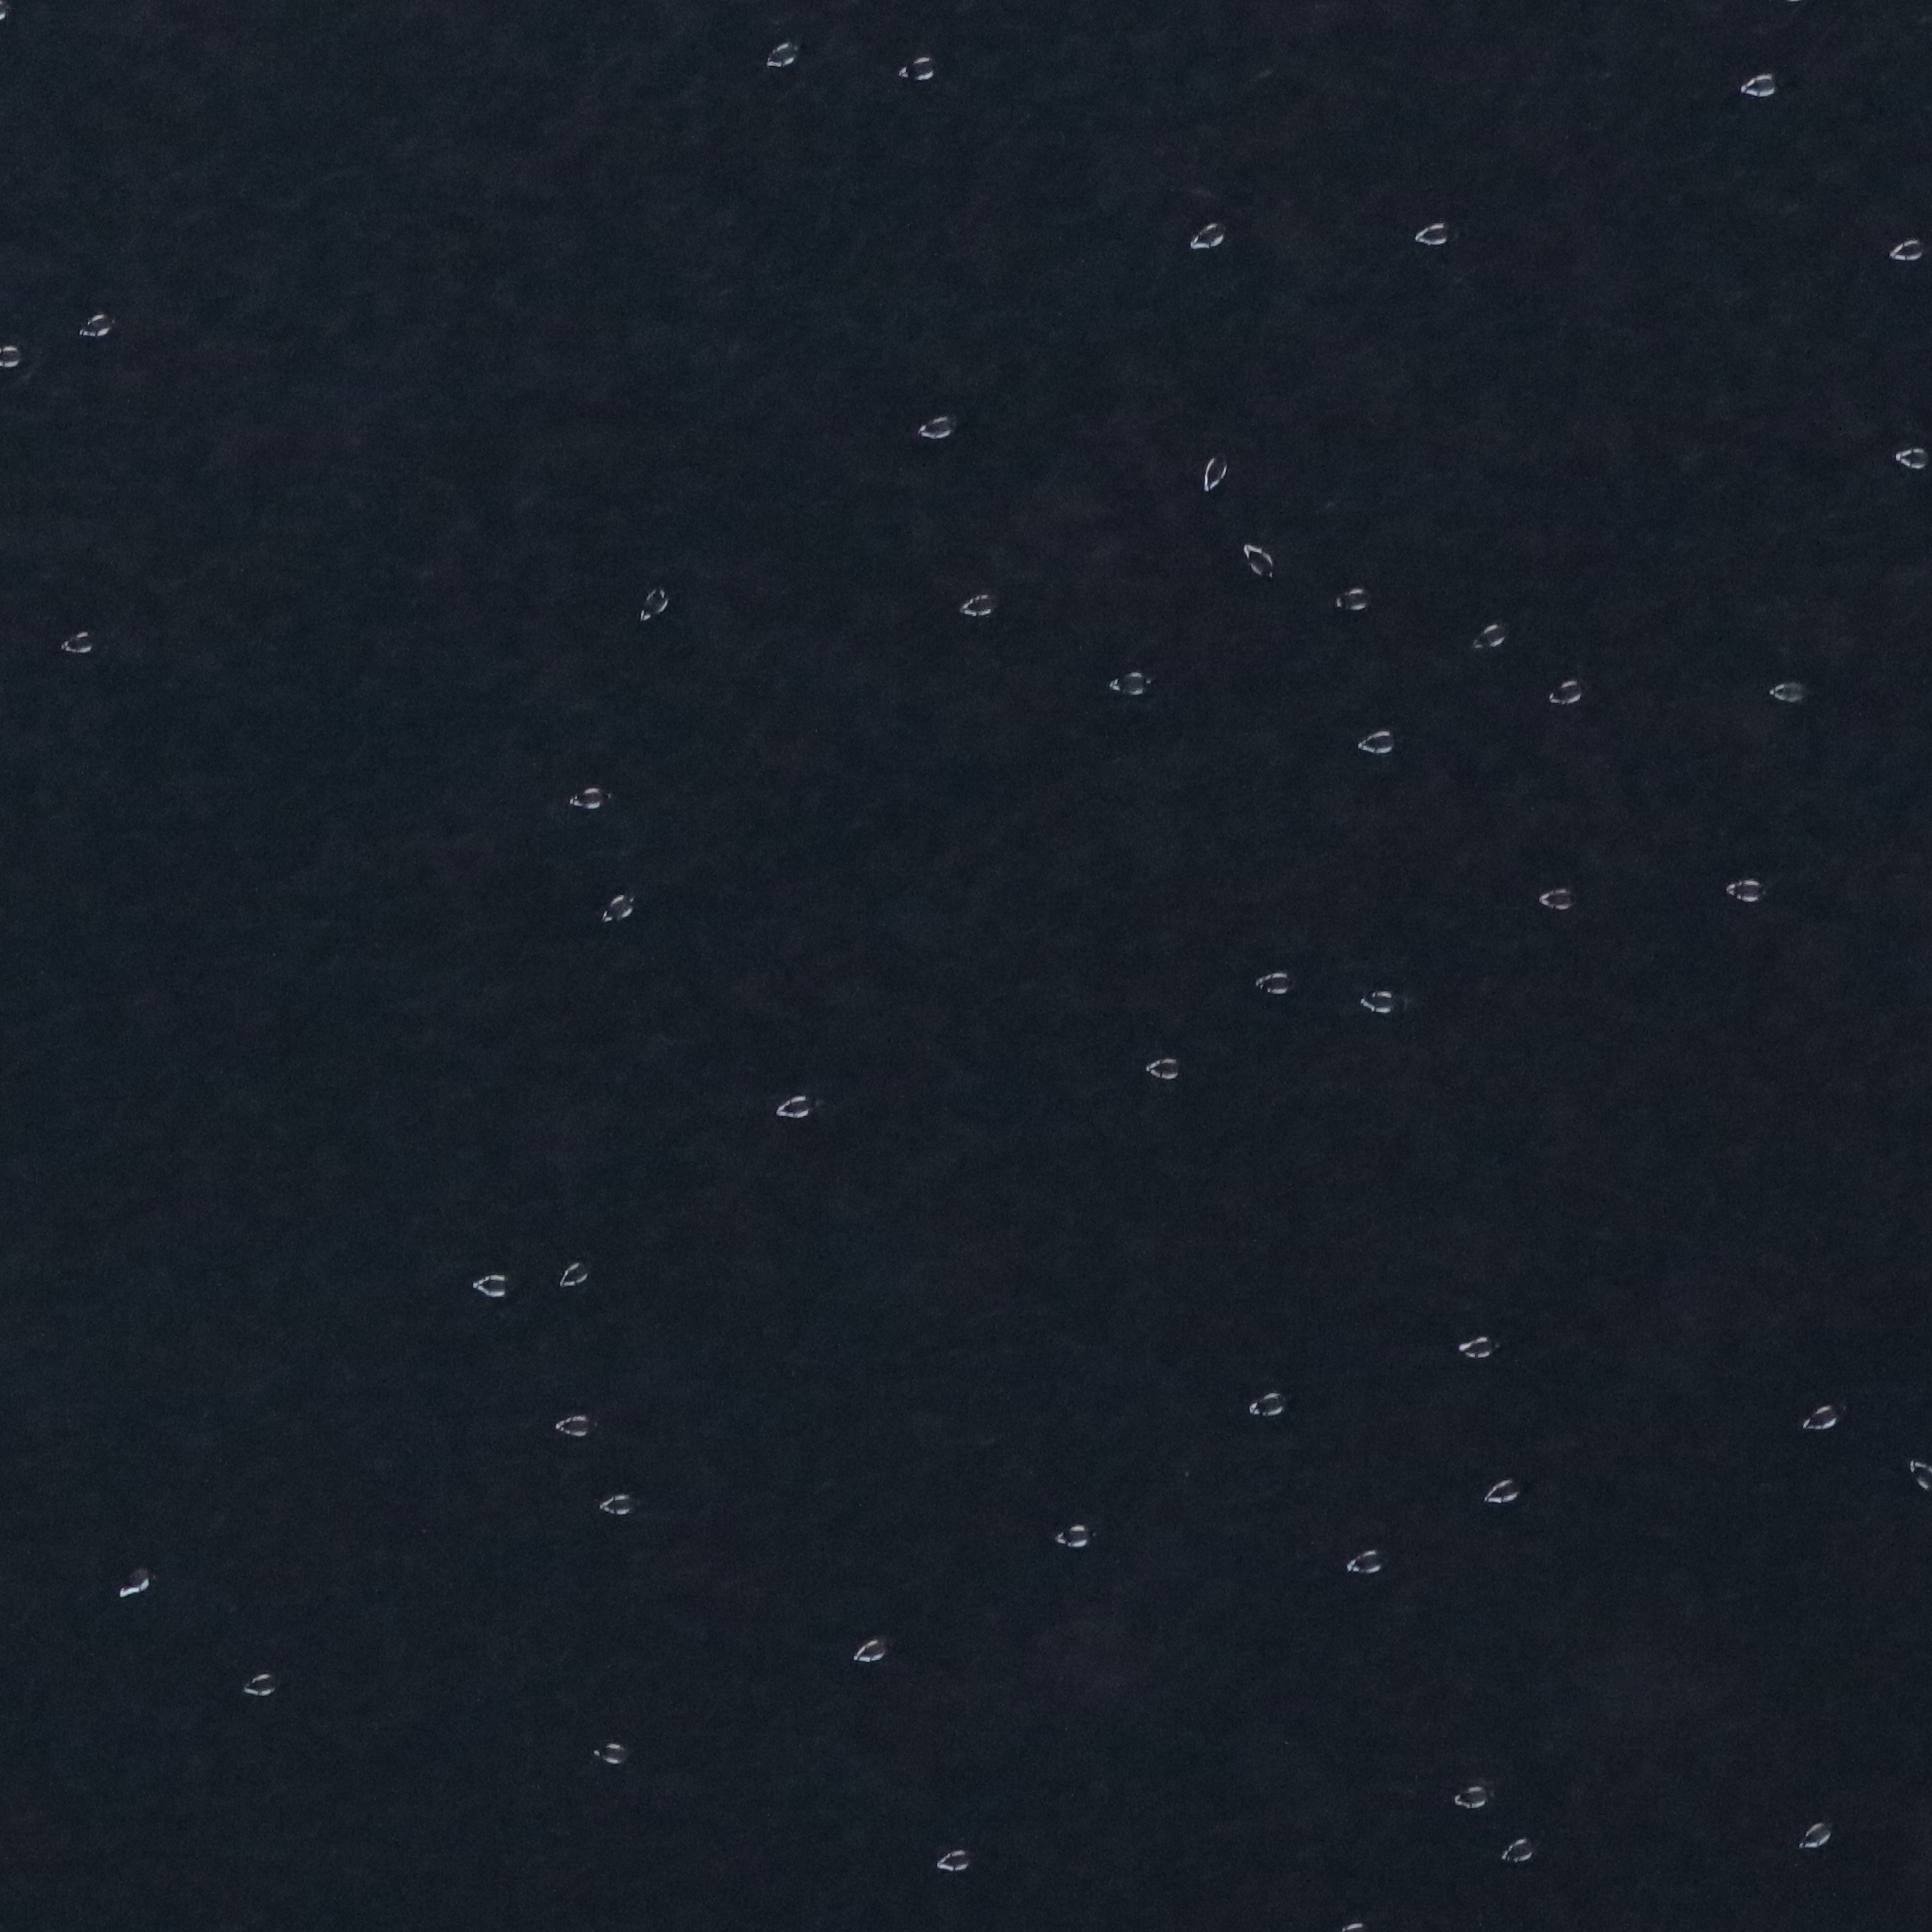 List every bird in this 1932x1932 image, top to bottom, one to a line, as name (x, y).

brant (784, 56)
brant (919, 69)
brant (1762, 85)
brant (1434, 234)
brant (1209, 235)
brant (1911, 249)
brant (99, 326)
brant (7, 355)
brant (939, 427)
brant (1916, 459)
brant (1214, 470)
brant (1260, 562)
brant (1354, 599)
brant (654, 603)
brant (982, 604)
brant (1490, 635)
brant (80, 643)
brant (1130, 683)
brant (1566, 691)
brant (1791, 691)
brant (1379, 742)
brant (590, 798)
brant (1747, 890)
brant (1559, 898)
brant (618, 907)
brant (1277, 982)
brant (1381, 1003)
brant (1165, 1070)
brant (797, 1107)
brant (575, 1272)
brant (495, 1286)
brant (1480, 1348)
brant (1269, 1405)
brant (1823, 1418)
brant (578, 1426)
brant (1925, 1478)
brant (1504, 1491)
brant (622, 1503)
brant (1076, 1537)
brant (1368, 1563)
brant (136, 1579)
brant (874, 1649)
brant (263, 1687)
brant (614, 1755)
brant (1473, 1798)
brant (1816, 1834)
brant (1520, 1851)
brant (956, 1861)